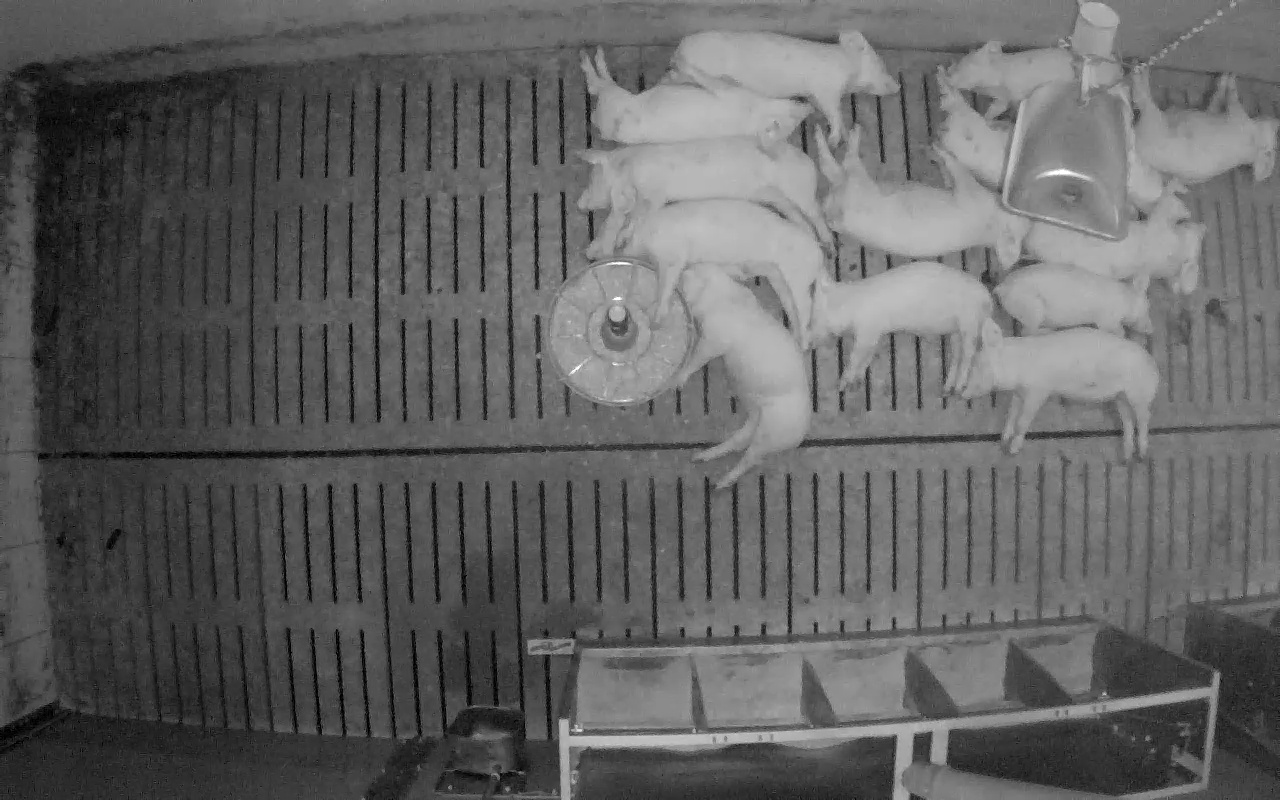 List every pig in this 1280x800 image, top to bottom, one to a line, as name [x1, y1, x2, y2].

pig [673, 27, 903, 149]
pig [943, 40, 1124, 122]
pig [580, 44, 815, 155]
pig [1130, 63, 1279, 183]
pig [936, 65, 1014, 192]
pig [1107, 83, 1191, 222]
pig [813, 124, 1036, 269]
pig [576, 140, 837, 258]
pig [582, 184, 828, 351]
pig [1019, 187, 1207, 293]
pig [992, 261, 1154, 339]
pig [808, 262, 996, 398]
pig [667, 263, 811, 493]
pig [962, 317, 1161, 463]